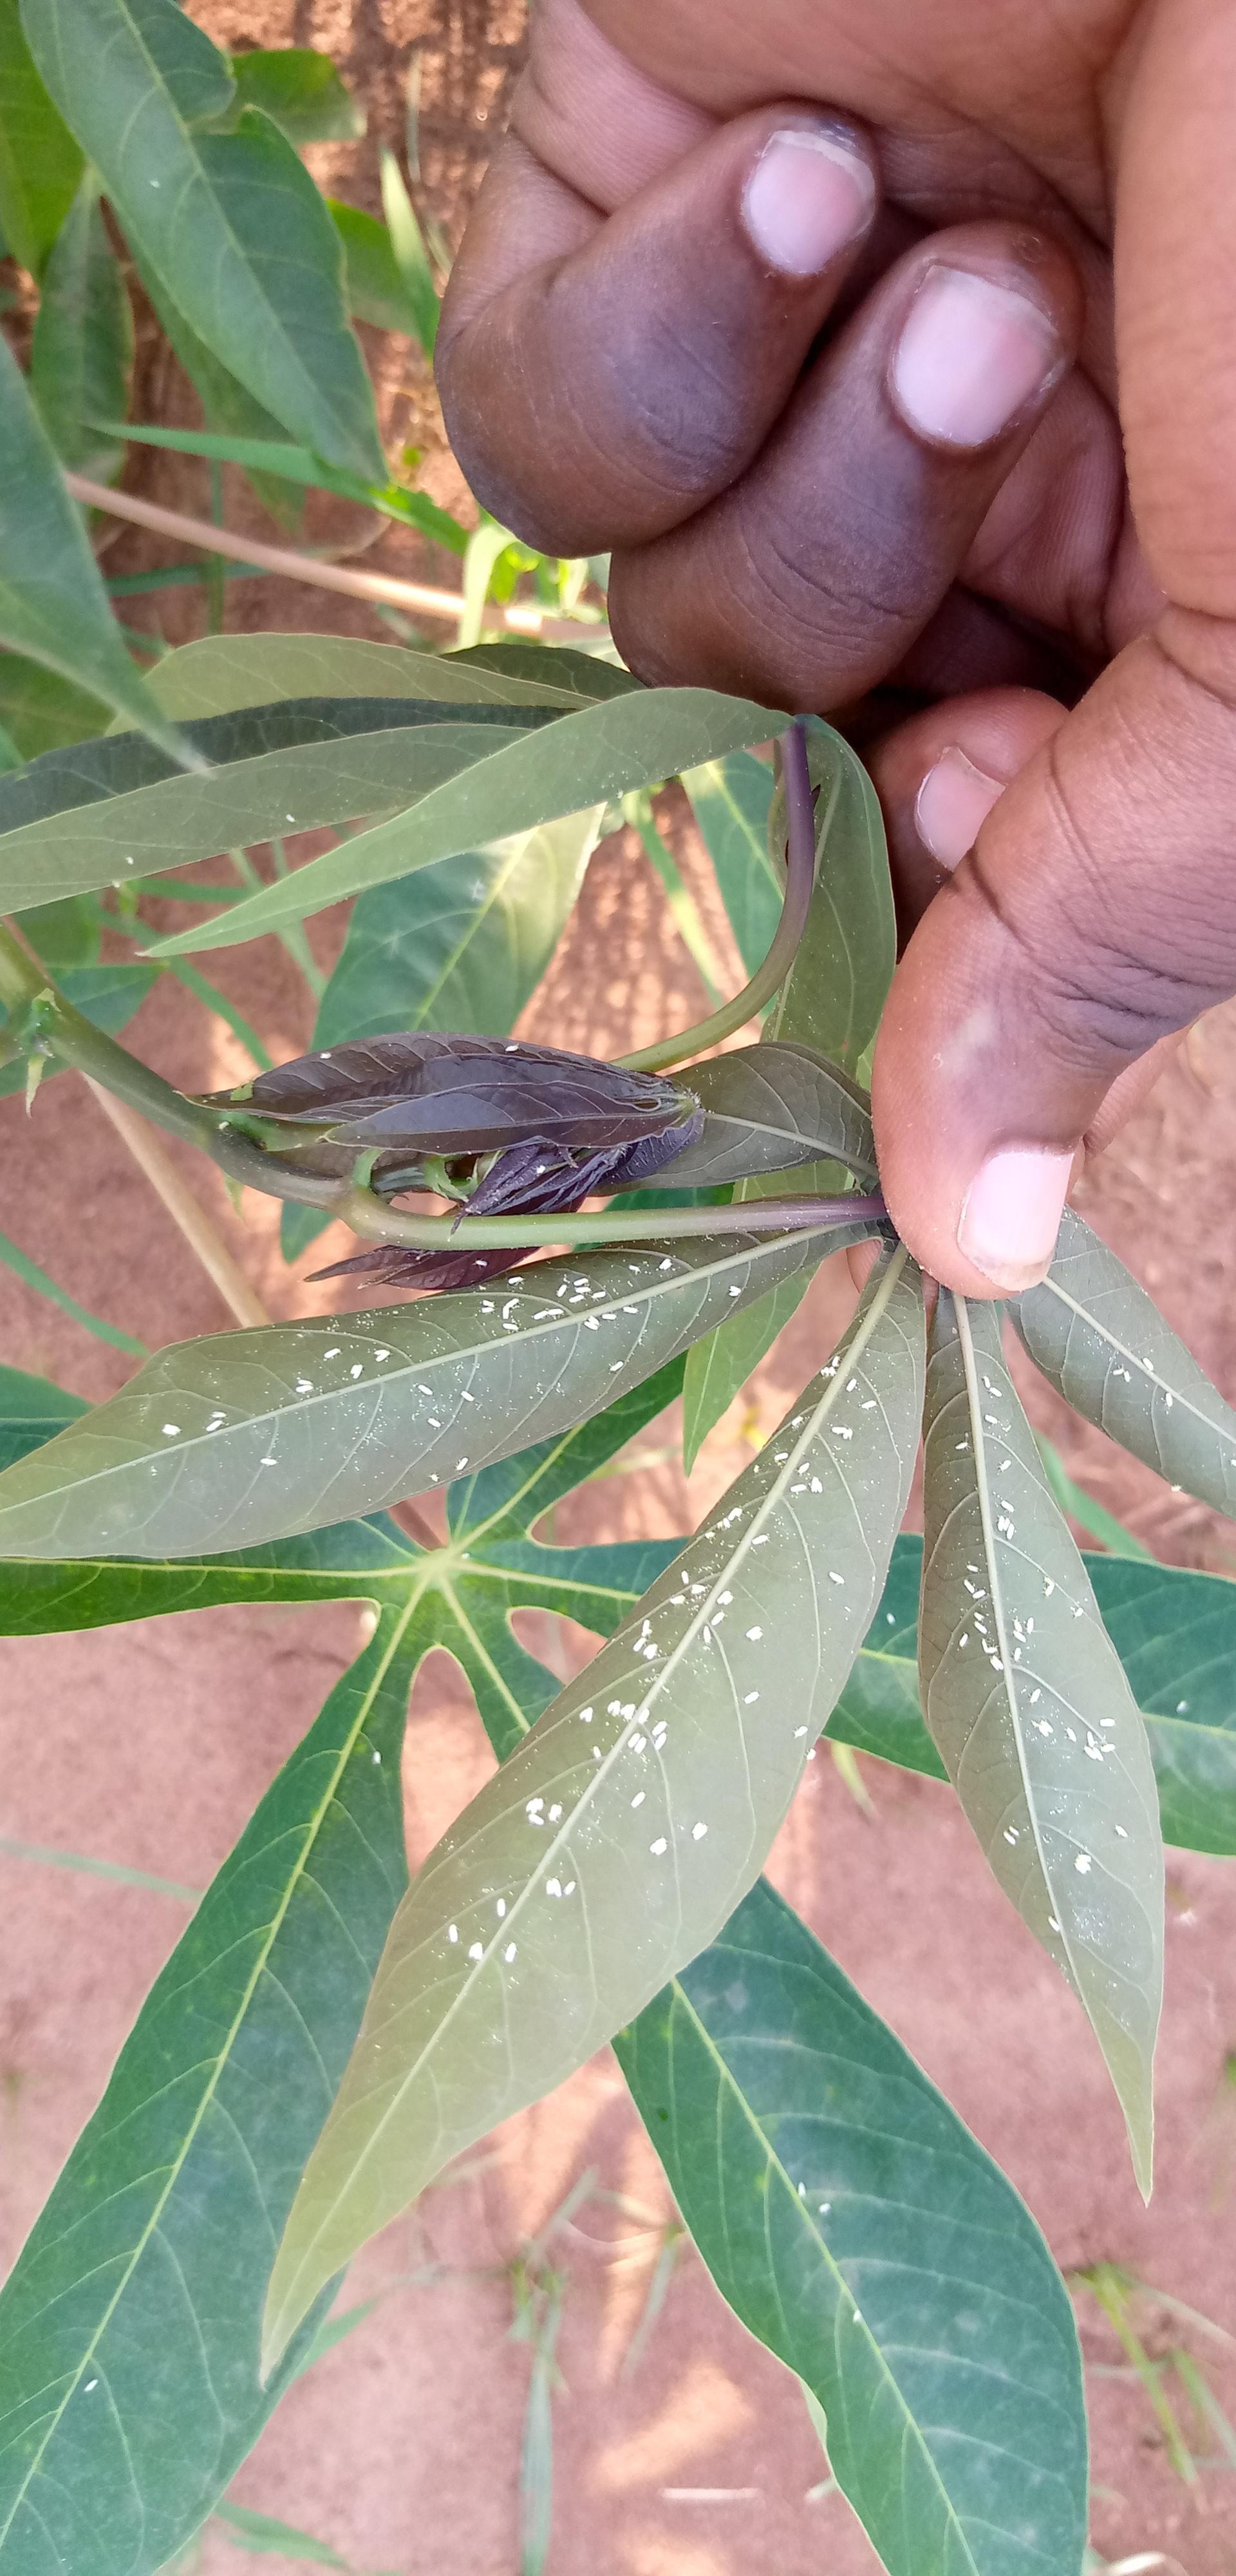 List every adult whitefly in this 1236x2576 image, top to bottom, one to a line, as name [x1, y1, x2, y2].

whitefly [147, 178, 163, 191]
whitefly [283, 811, 299, 825]
whitefly [123, 854, 135, 866]
whitefly [111, 878, 121, 890]
whitefly [504, 1043, 520, 1054]
whitefly [317, 1050, 333, 1060]
whitefly [218, 1119, 232, 1131]
whitefly [534, 1163, 547, 1175]
whitefly [659, 1257, 673, 1273]
whitefly [475, 1258, 489, 1269]
whitefly [628, 1264, 642, 1277]
whitefly [506, 1274, 526, 1285]
whitefly [573, 1276, 590, 1286]
whitefly [555, 1283, 567, 1298]
whitefly [729, 1285, 742, 1292]
whitefly [574, 1286, 592, 1294]
whitefly [589, 1290, 608, 1300]
whitefly [729, 1292, 740, 1297]
whitefly [568, 1294, 586, 1305]
whitefly [505, 1296, 521, 1306]
whitefly [480, 1298, 496, 1307]
whitefly [501, 1305, 511, 1320]
whitefly [621, 1305, 639, 1316]
whitefly [548, 1307, 565, 1316]
whitefly [480, 1307, 496, 1314]
whitefly [532, 1308, 548, 1321]
whitefly [600, 1312, 617, 1321]
whitefly [586, 1315, 601, 1326]
whitefly [583, 1321, 599, 1331]
whitefly [501, 1323, 521, 1332]
whitefly [322, 1347, 342, 1359]
whitefly [373, 1349, 386, 1356]
whitefly [376, 1351, 390, 1363]
whitefly [830, 1354, 841, 1366]
whitefly [1142, 1356, 1156, 1372]
whitefly [607, 1359, 625, 1374]
whitefly [351, 1363, 359, 1376]
whitefly [353, 1363, 363, 1379]
whitefly [829, 1365, 838, 1376]
whitefly [819, 1365, 829, 1376]
whitefly [1110, 1367, 1125, 1376]
whitefly [1122, 1369, 1132, 1383]
whitefly [981, 1374, 991, 1388]
whitefly [845, 1377, 857, 1394]
whitefly [297, 1378, 314, 1385]
whitefly [417, 1383, 435, 1396]
whitefly [294, 1385, 314, 1394]
whitefly [989, 1387, 1003, 1397]
whitefly [459, 1389, 475, 1403]
whitefly [1165, 1391, 1175, 1408]
whitefly [859, 1398, 877, 1410]
whitefly [211, 1410, 228, 1418]
whitefly [983, 1412, 1000, 1426]
whitefly [791, 1414, 805, 1429]
whitefly [426, 1416, 443, 1430]
whitefly [205, 1418, 223, 1433]
whitefly [158, 1421, 182, 1437]
whitefly [830, 1425, 847, 1434]
whitefly [843, 1428, 853, 1440]
whitefly [954, 1441, 970, 1450]
whitefly [771, 1450, 789, 1464]
whitefly [453, 1455, 469, 1472]
whitefly [258, 1456, 279, 1468]
whitefly [998, 1457, 1014, 1472]
whitefly [798, 1461, 811, 1475]
whitefly [753, 1464, 762, 1475]
whitefly [427, 1471, 440, 1483]
whitefly [811, 1475, 817, 1494]
whitefly [817, 1479, 825, 1494]
whitefly [1169, 1482, 1183, 1493]
whitefly [789, 1483, 808, 1493]
whitefly [1000, 1499, 1015, 1513]
whitefly [728, 1506, 737, 1521]
whitefly [736, 1507, 743, 1517]
whitefly [997, 1514, 1004, 1532]
whitefly [722, 1517, 731, 1529]
whitefly [1003, 1517, 1009, 1531]
whitefly [715, 1519, 723, 1530]
whitefly [1007, 1524, 1014, 1539]
whitefly [704, 1530, 716, 1540]
whitefly [751, 1532, 771, 1546]
whitefly [460, 1549, 473, 1560]
whitefly [965, 1562, 979, 1573]
whitefly [680, 1569, 689, 1585]
whitefly [828, 1569, 846, 1586]
whitefly [1042, 1575, 1056, 1586]
whitefly [962, 1578, 975, 1594]
whitefly [690, 1582, 706, 1593]
whitefly [1044, 1586, 1055, 1597]
whitefly [973, 1589, 987, 1598]
whitefly [716, 1590, 731, 1604]
whitefly [667, 1595, 688, 1605]
whitefly [725, 1595, 733, 1604]
whitefly [1071, 1605, 1085, 1618]
whitefly [712, 1609, 725, 1626]
whitefly [973, 1611, 986, 1622]
whitefly [885, 1611, 898, 1627]
whitefly [1025, 1615, 1035, 1634]
whitefly [1012, 1616, 1025, 1631]
whitefly [640, 1618, 653, 1629]
whitefly [973, 1620, 988, 1634]
whitefly [702, 1623, 714, 1645]
whitefly [746, 1625, 762, 1638]
whitefly [641, 1629, 655, 1637]
whitefly [1013, 1630, 1027, 1643]
whitefly [751, 1631, 763, 1640]
whitefly [958, 1631, 969, 1649]
whitefly [632, 1636, 647, 1653]
whitefly [981, 1638, 988, 1654]
whitefly [642, 1643, 659, 1660]
whitefly [987, 1645, 999, 1654]
whitefly [1011, 1646, 1022, 1662]
whitefly [989, 1654, 1006, 1672]
whitefly [1025, 1686, 1042, 1705]
whitefly [740, 1688, 763, 1706]
whitefly [1174, 1698, 1188, 1715]
whitefly [612, 1699, 620, 1718]
whitefly [608, 1701, 613, 1712]
whitefly [620, 1703, 636, 1721]
whitefly [585, 1706, 595, 1722]
whitefly [638, 1707, 650, 1724]
whitefly [579, 1709, 586, 1720]
whitefly [1098, 1715, 1115, 1728]
whitefly [1040, 1719, 1054, 1734]
whitefly [652, 1720, 668, 1736]
whitefly [791, 1721, 809, 1741]
whitefly [1038, 1724, 1049, 1737]
whitefly [1065, 1726, 1079, 1742]
whitefly [1085, 1728, 1097, 1748]
whitefly [627, 1732, 641, 1748]
whitefly [654, 1732, 668, 1750]
whitefly [634, 1736, 648, 1753]
whitefly [1100, 1743, 1117, 1752]
whitefly [591, 1744, 603, 1759]
whitefly [803, 1747, 818, 1762]
whitefly [1085, 1747, 1096, 1760]
whitefly [1093, 1747, 1105, 1763]
whitefly [370, 1748, 384, 1770]
whitefly [631, 1790, 646, 1808]
whitefly [532, 1797, 538, 1814]
whitefly [537, 1797, 545, 1812]
whitefly [525, 1799, 532, 1812]
whitefly [549, 1803, 556, 1814]
whitefly [556, 1804, 563, 1814]
whitefly [548, 1814, 558, 1823]
whitefly [527, 1814, 544, 1826]
whitefly [691, 1822, 709, 1842]
whitefly [1113, 1823, 1129, 1839]
whitefly [1007, 1824, 1020, 1837]
whitefly [1004, 1830, 1016, 1846]
whitefly [646, 1837, 670, 1855]
whitefly [1078, 1854, 1091, 1862]
whitefly [1075, 1858, 1091, 1871]
whitefly [1074, 1862, 1086, 1874]
whitefly [552, 1877, 563, 1899]
whitefly [563, 1879, 579, 1897]
whitefly [545, 1880, 554, 1895]
whitefly [495, 1897, 508, 1918]
whitefly [1046, 1915, 1061, 1933]
whitefly [447, 1923, 460, 1943]
whitefly [503, 1939, 518, 1963]
whitefly [476, 1941, 483, 1960]
whitefly [469, 1944, 476, 1959]
whitefly [794, 2179, 807, 2197]
whitefly [816, 2199, 836, 2217]
whitefly [848, 2306, 865, 2326]
whitefly [81, 2374, 102, 2394]